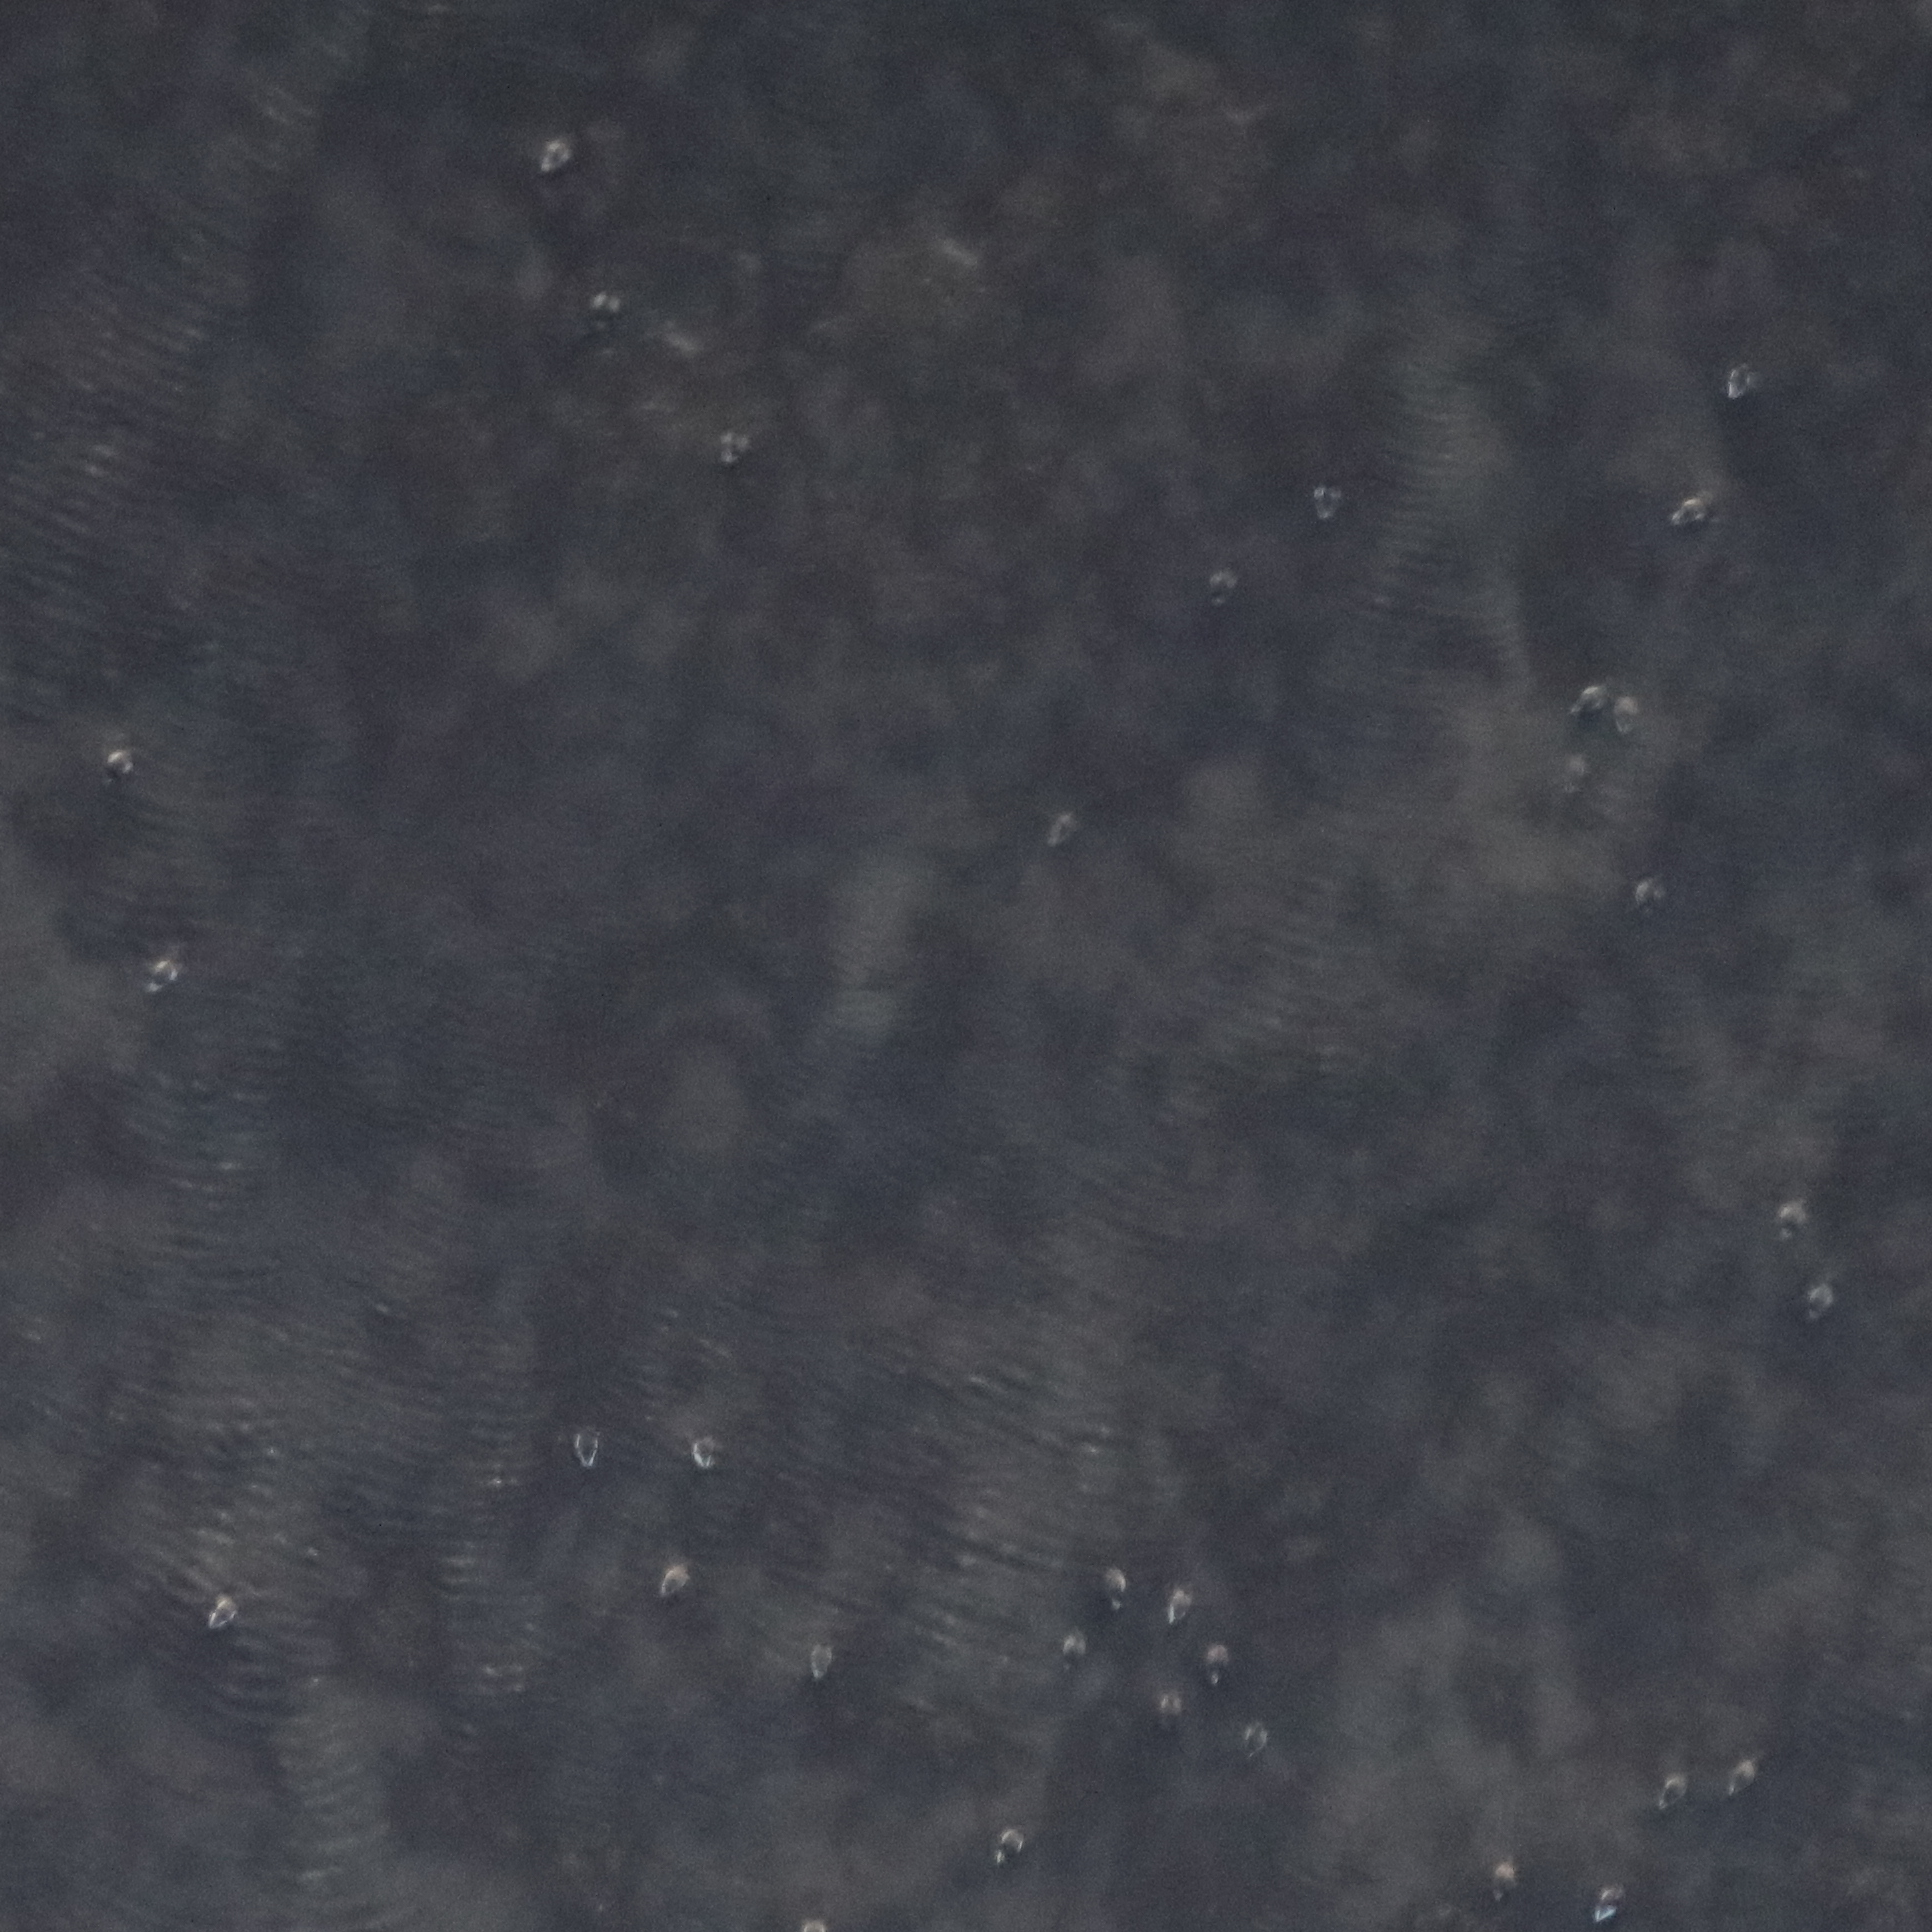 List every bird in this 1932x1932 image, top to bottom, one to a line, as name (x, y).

brant (560, 146)
brant (606, 312)
brant (1739, 382)
brant (732, 449)
brant (1329, 501)
brant (1695, 507)
brant (1214, 580)
brant (1588, 694)
brant (1626, 721)
brant (119, 763)
brant (1569, 773)
brant (1066, 824)
brant (1654, 893)
brant (160, 980)
brant (1794, 1226)
brant (1825, 1302)
brant (589, 1446)
brant (705, 1458)
brant (1116, 1581)
brant (671, 1583)
brant (1177, 1604)
brant (227, 1608)
brant (1074, 1653)
brant (818, 1655)
brant (1215, 1669)
brant (1163, 1716)
brant (1256, 1741)
brant (1750, 1772)
brant (1675, 1790)
brant (1009, 1843)
brant (1498, 1886)
brant (1608, 1893)